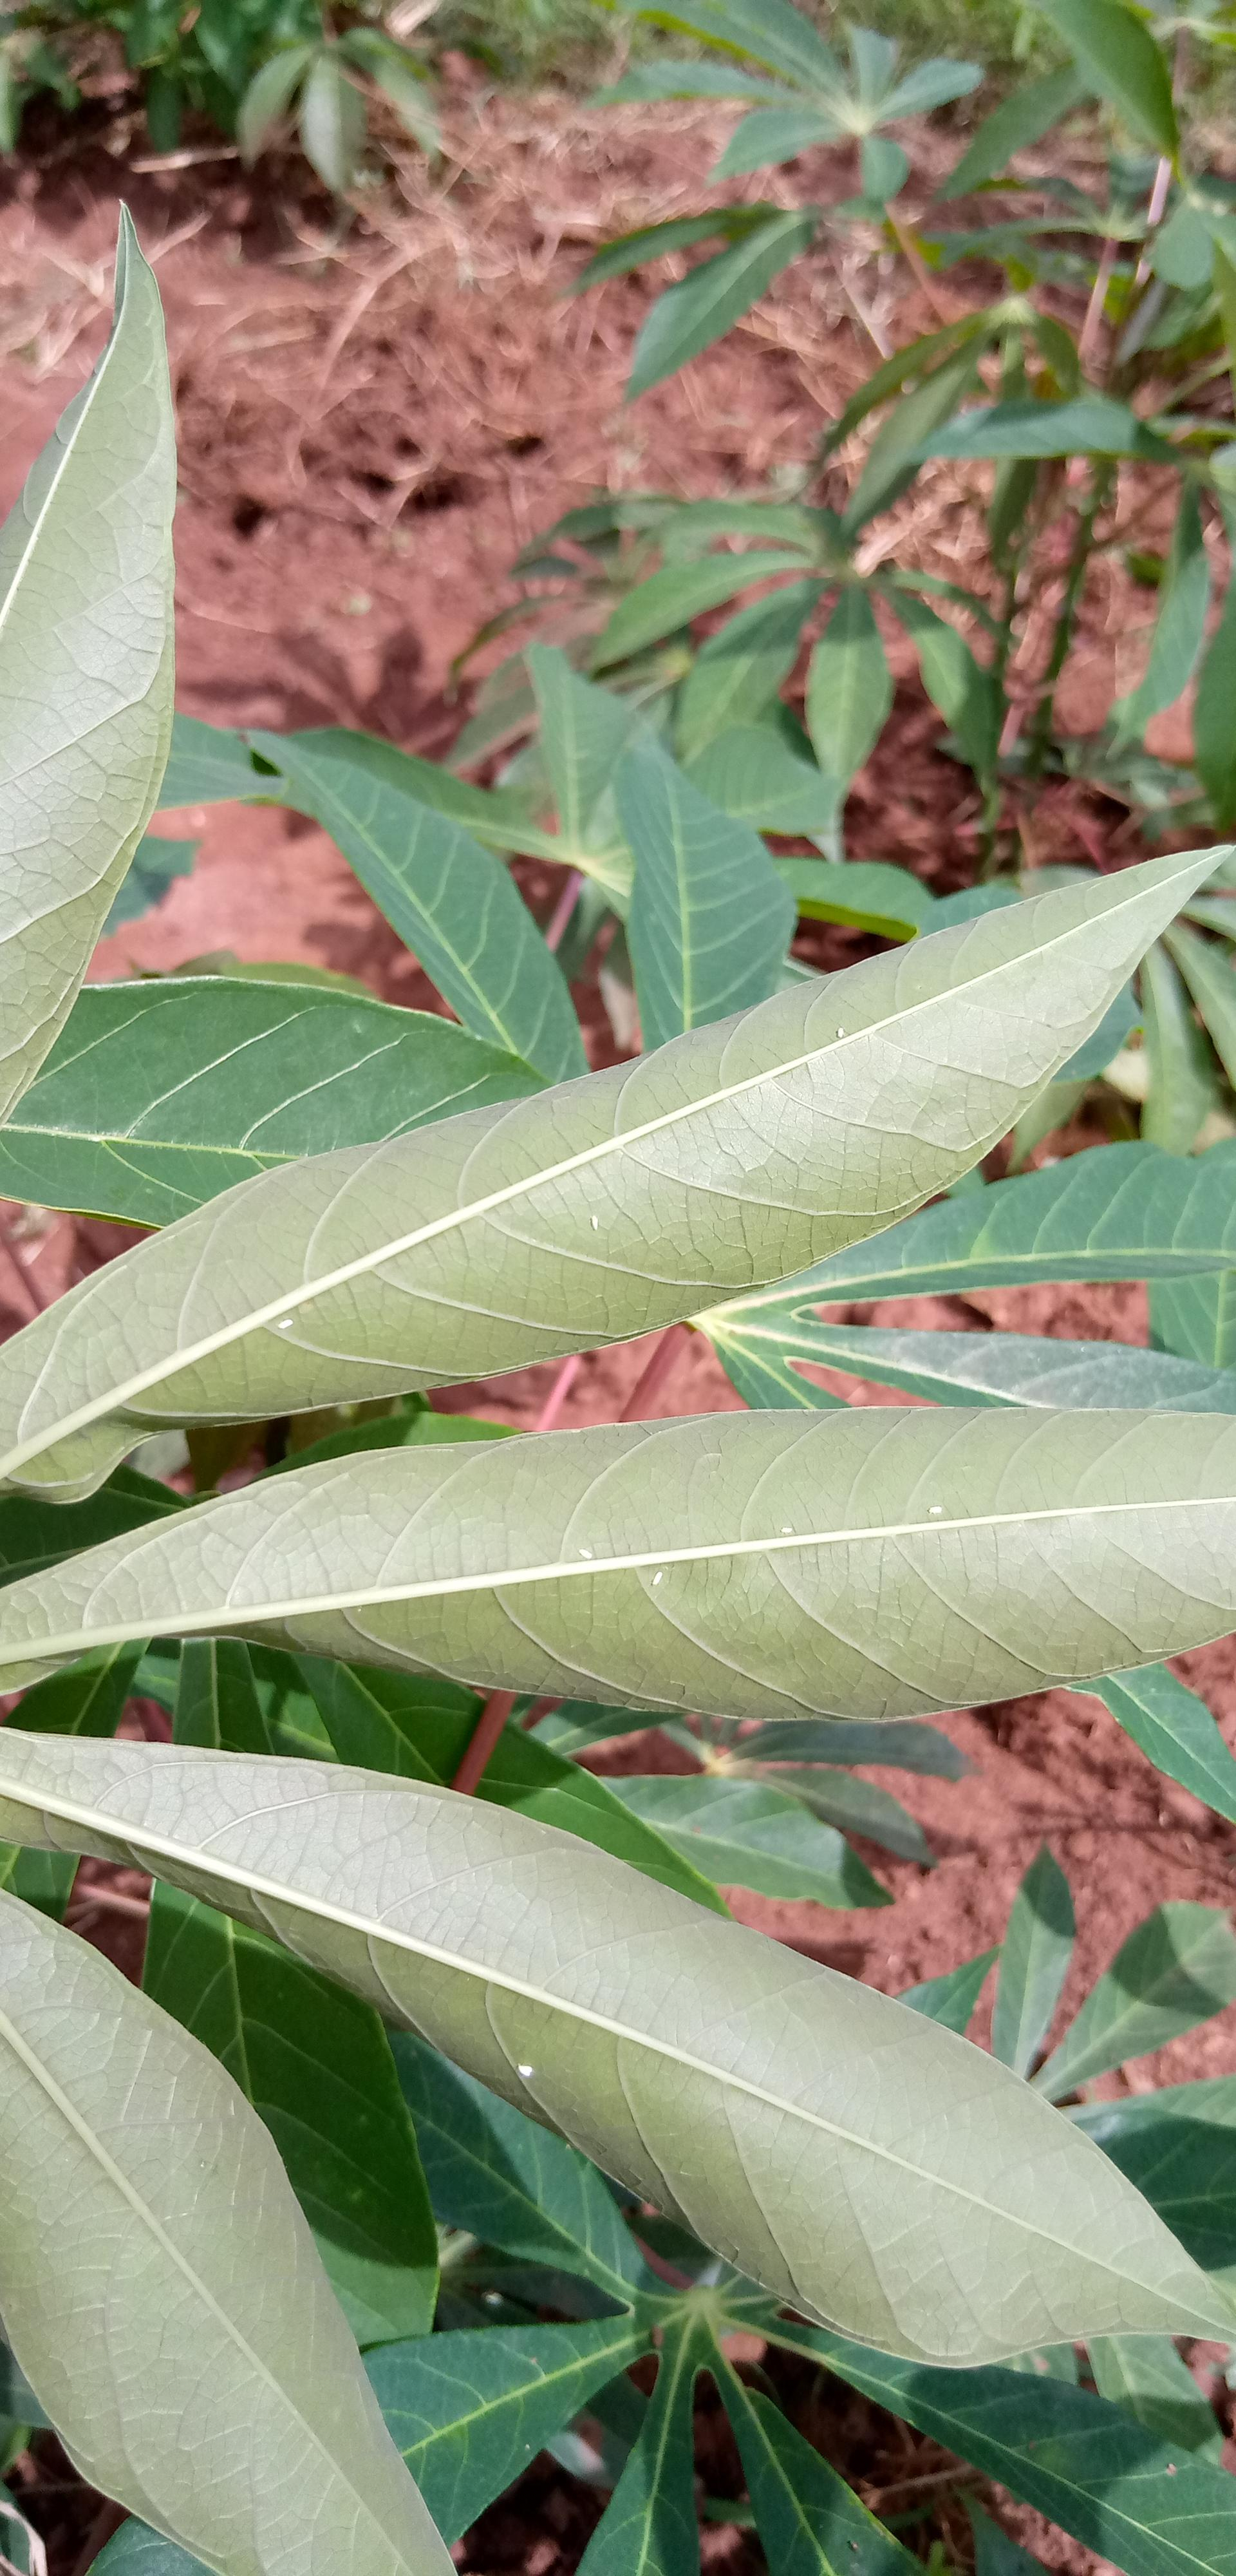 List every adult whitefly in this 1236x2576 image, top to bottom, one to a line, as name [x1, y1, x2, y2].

whitefly [572, 1197, 618, 1250]
whitefly [247, 1292, 315, 1367]
whitefly [914, 1495, 951, 1528]
whitefly [773, 1517, 800, 1547]
whitefly [550, 1519, 599, 1591]
whitefly [640, 1566, 680, 1598]
whitefly [507, 2054, 541, 2087]